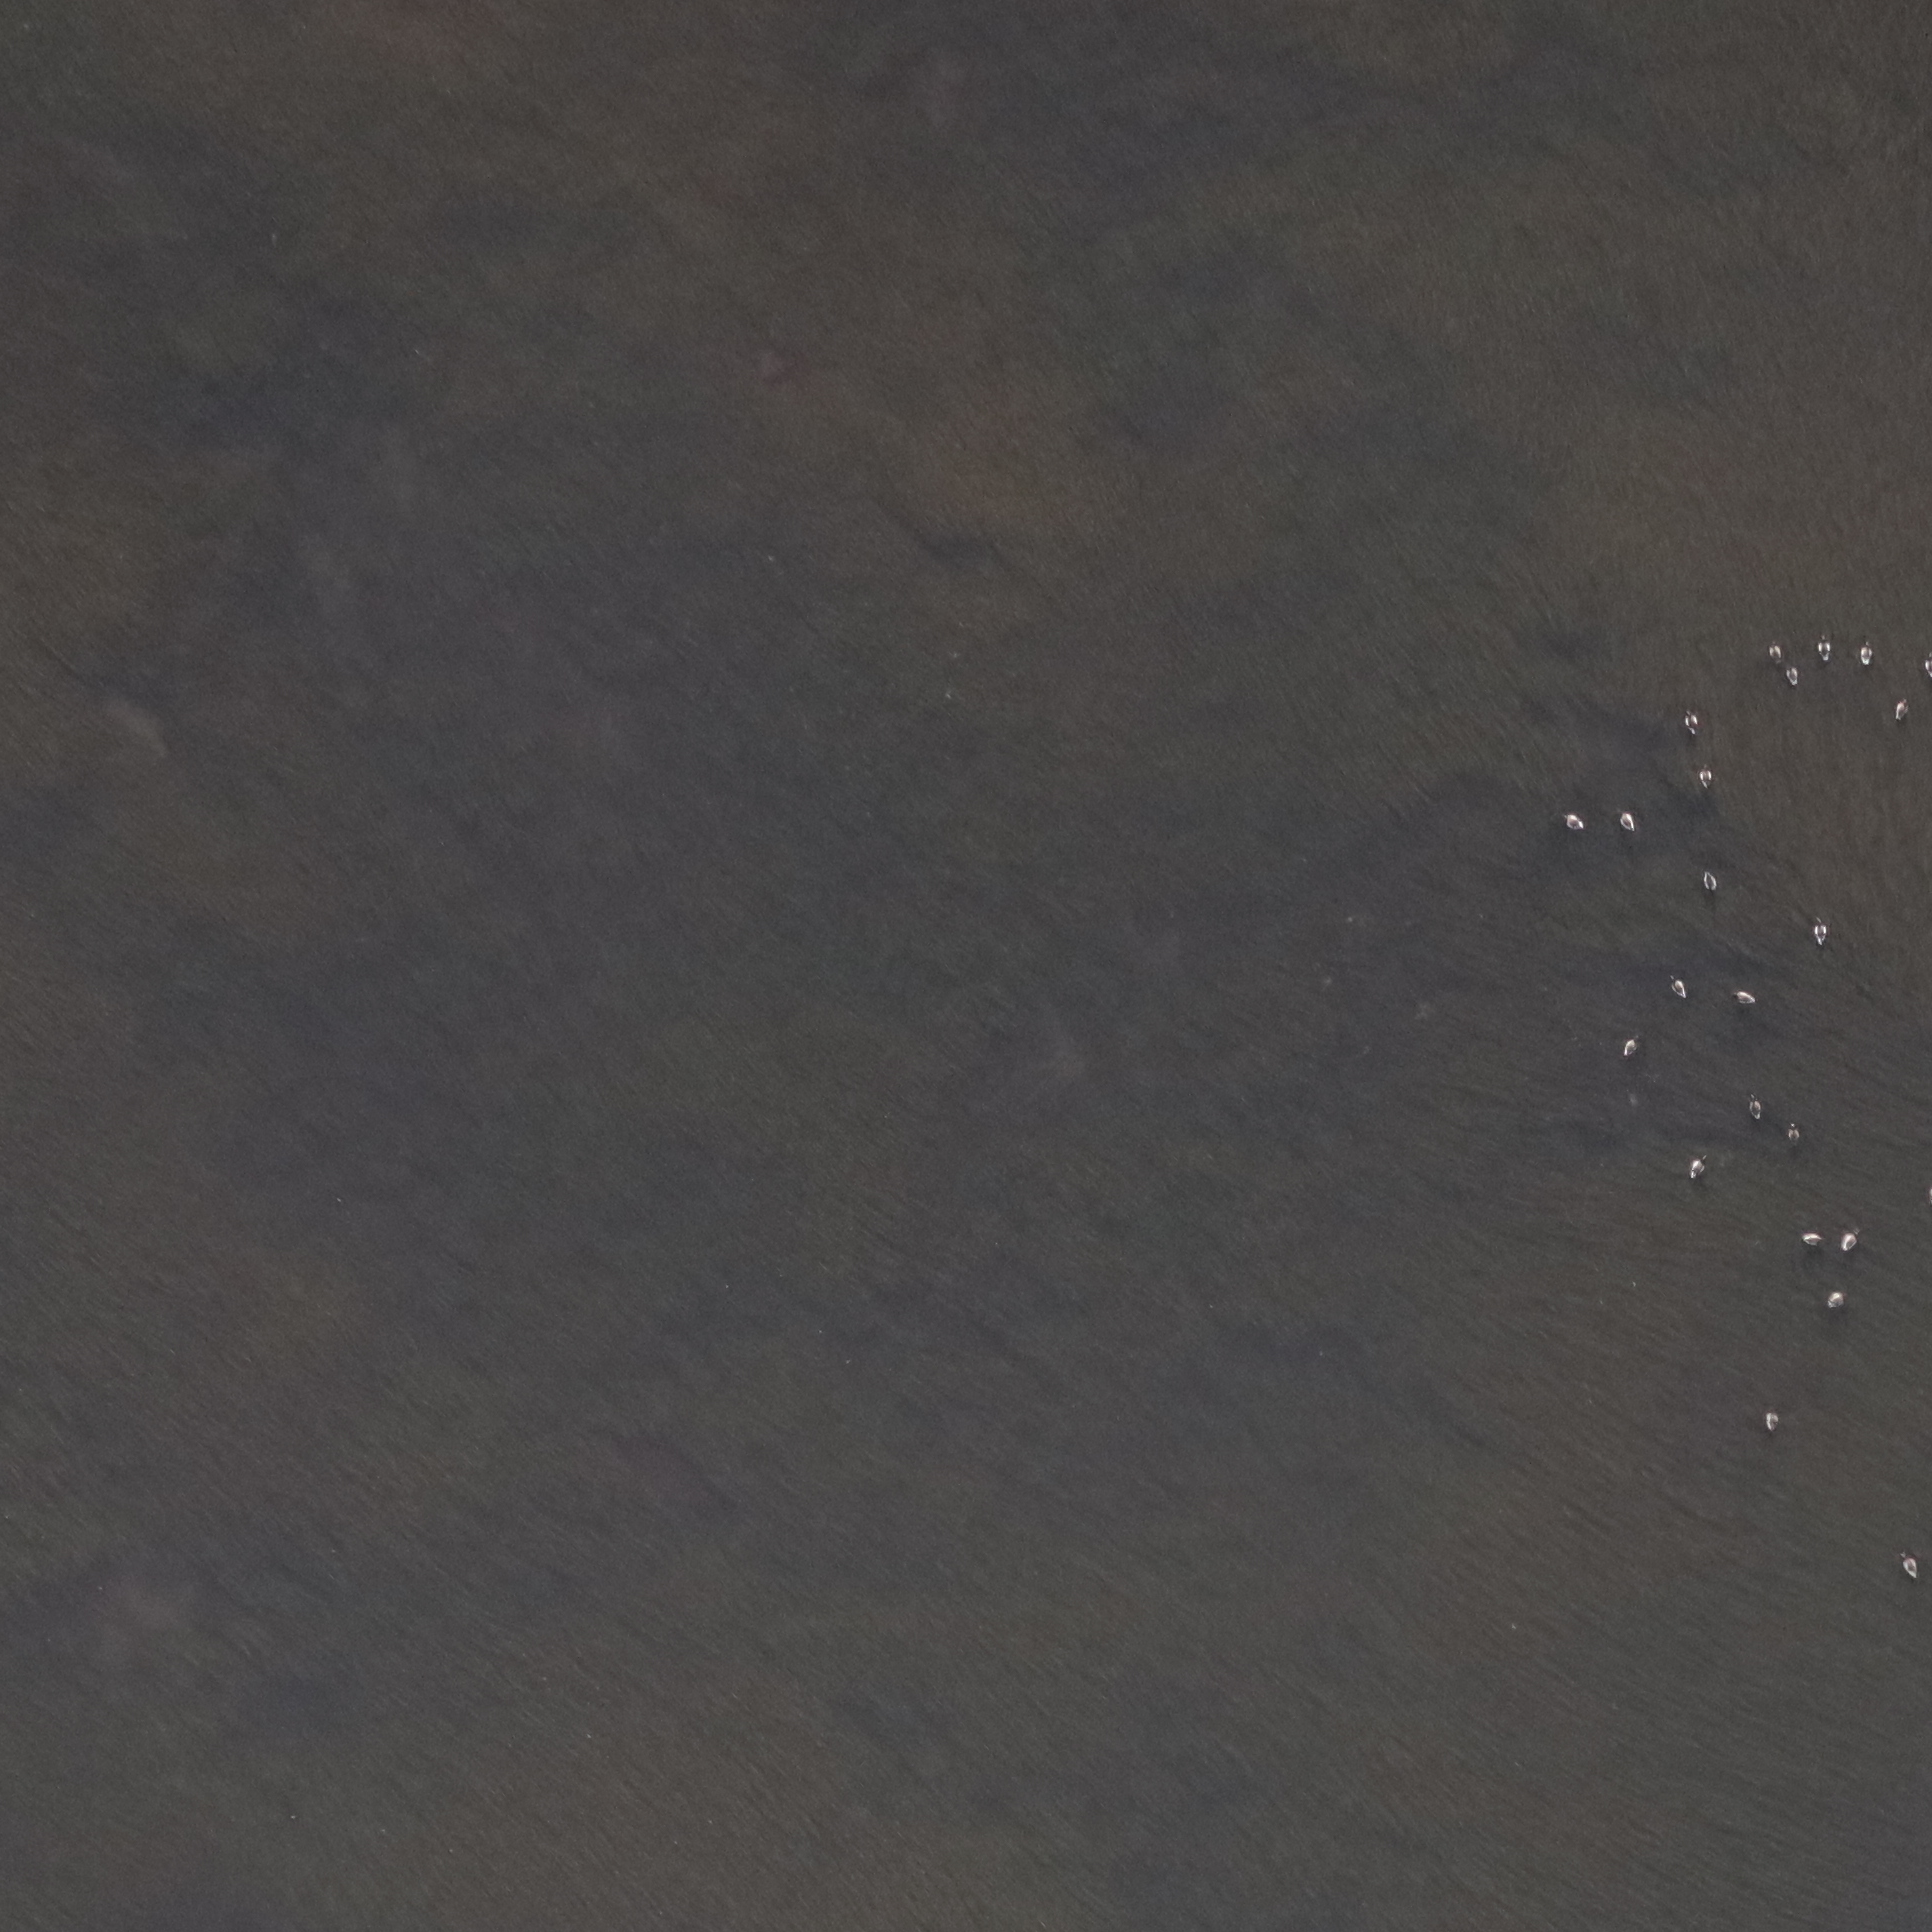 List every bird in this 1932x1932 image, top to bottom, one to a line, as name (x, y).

brant (1829, 649)
brant (1870, 650)
brant (1779, 652)
brant (1795, 680)
brant (1902, 704)
brant (1699, 717)
brant (1712, 775)
brant (1569, 828)
brant (1624, 829)
brant (1714, 869)
brant (1824, 927)
brant (1681, 986)
brant (1746, 1004)
brant (1636, 1037)
brant (1754, 1103)
brant (1785, 1128)
brant (1689, 1170)
brant (1810, 1241)
brant (1844, 1245)
brant (1836, 1301)
brant (1774, 1413)
brant (1907, 1565)